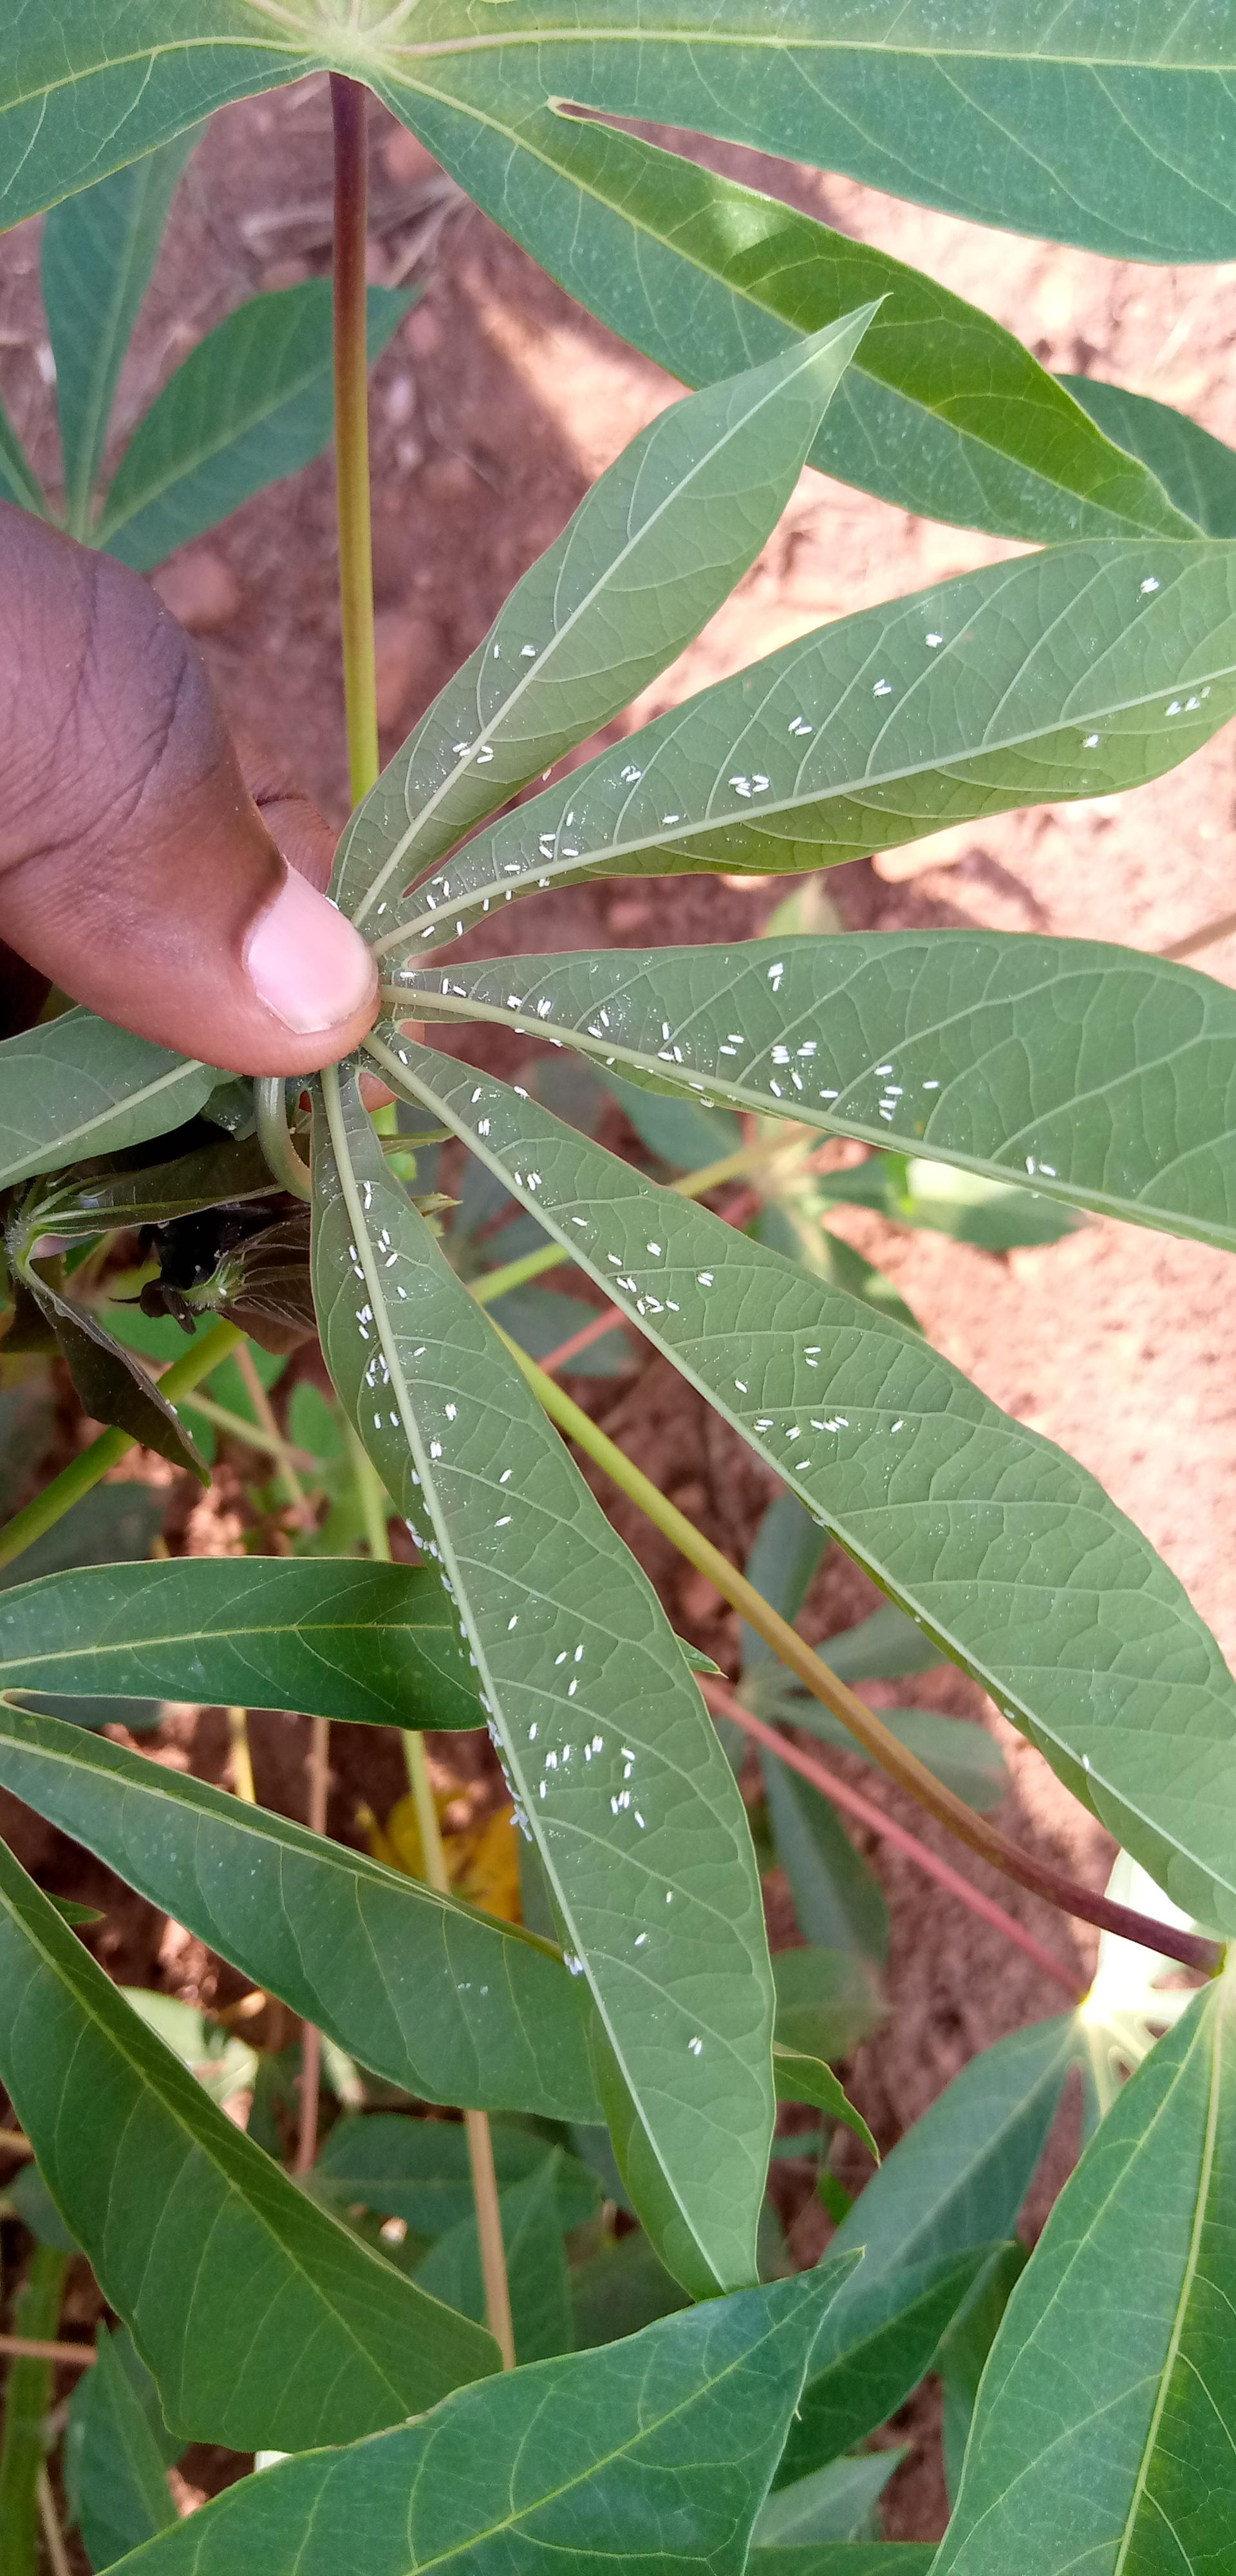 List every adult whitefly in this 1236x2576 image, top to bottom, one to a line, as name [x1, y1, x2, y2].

whitefly [1139, 576, 1157, 589]
whitefly [1139, 580, 1161, 596]
whitefly [924, 632, 944, 643]
whitefly [924, 639, 939, 649]
whitefly [492, 641, 501, 660]
whitefly [520, 648, 537, 659]
whitefly [872, 677, 886, 691]
whitefly [872, 685, 893, 698]
whitefly [1184, 696, 1196, 714]
whitefly [1164, 700, 1179, 717]
whitefly [787, 715, 803, 734]
whitefly [794, 725, 814, 738]
whitefly [1082, 733, 1100, 750]
whitefly [450, 741, 469, 755]
whitefly [479, 744, 495, 754]
whitefly [458, 746, 472, 759]
whitefly [476, 753, 494, 766]
whitefly [620, 764, 632, 779]
whitefly [541, 768, 553, 782]
whitefly [625, 770, 642, 784]
whitefly [751, 774, 772, 784]
whitefly [726, 775, 747, 784]
whitefly [737, 782, 751, 791]
whitefly [751, 782, 770, 795]
whitefly [735, 787, 752, 799]
whitefly [563, 810, 576, 830]
whitefly [659, 812, 680, 826]
whitefly [538, 832, 557, 843]
whitefly [538, 843, 556, 862]
whitefly [561, 844, 581, 859]
whitefly [501, 862, 523, 875]
whitefly [431, 875, 445, 886]
whitefly [538, 875, 545, 888]
whitefly [442, 879, 451, 897]
whitefly [504, 887, 513, 902]
whitefly [425, 893, 440, 911]
whitefly [482, 897, 491, 912]
whitefly [375, 899, 388, 916]
whitefly [454, 919, 464, 938]
whitefly [420, 925, 435, 940]
whitefly [767, 961, 785, 971]
whitefly [766, 967, 784, 978]
whitefly [397, 970, 416, 982]
whitefly [771, 976, 782, 993]
whitefly [440, 977, 450, 996]
whitefly [451, 984, 469, 998]
whitefly [508, 994, 523, 1007]
whitefly [536, 998, 545, 1014]
whitefly [505, 999, 518, 1009]
whitefly [539, 999, 552, 1016]
whitefly [599, 1009, 612, 1028]
whitefly [659, 1019, 672, 1041]
whitefly [585, 1025, 604, 1040]
whitefly [726, 1033, 747, 1044]
whitefly [800, 1039, 819, 1048]
whitefly [717, 1044, 738, 1057]
whitefly [770, 1044, 788, 1052]
whitefly [671, 1045, 684, 1063]
whitefly [397, 1046, 410, 1066]
whitefly [795, 1048, 816, 1057]
whitefly [656, 1050, 675, 1063]
whitefly [769, 1050, 791, 1057]
whitefly [604, 1056, 617, 1065]
whitefly [771, 1056, 793, 1066]
whitefly [871, 1061, 896, 1077]
whitefly [789, 1070, 806, 1092]
whitefly [920, 1078, 942, 1090]
whitefly [769, 1079, 782, 1098]
whitefly [687, 1081, 705, 1092]
whitefly [882, 1083, 906, 1097]
whitefly [512, 1084, 530, 1099]
whitefly [471, 1085, 483, 1104]
whitefly [818, 1086, 839, 1099]
whitefly [697, 1095, 715, 1109]
whitefly [877, 1096, 898, 1110]
whitefly [877, 1108, 895, 1124]
whitefly [483, 1116, 492, 1139]
whitefly [477, 1119, 483, 1135]
whitefly [1024, 1154, 1036, 1177]
whitefly [1036, 1160, 1058, 1177]
whitefly [514, 1170, 523, 1187]
whitefly [532, 1171, 545, 1186]
whitefly [526, 1173, 537, 1193]
whitefly [361, 1180, 374, 1193]
whitefly [362, 1193, 375, 1211]
whitefly [570, 1215, 590, 1228]
whitefly [380, 1227, 393, 1245]
whitefly [376, 1238, 389, 1255]
whitefly [650, 1241, 662, 1252]
whitefly [347, 1243, 359, 1261]
whitefly [645, 1244, 660, 1257]
whitefly [383, 1251, 399, 1269]
whitefly [606, 1253, 624, 1267]
whitefly [352, 1264, 368, 1280]
whitefly [698, 1271, 716, 1282]
whitefly [696, 1274, 713, 1287]
whitefly [626, 1275, 639, 1294]
whitefly [615, 1276, 628, 1292]
whitefly [395, 1285, 411, 1300]
whitefly [643, 1293, 661, 1306]
whitefly [635, 1298, 646, 1316]
whitefly [665, 1298, 683, 1313]
whitefly [364, 1303, 375, 1320]
whitefly [649, 1305, 665, 1314]
whitefly [360, 1306, 368, 1319]
whitefly [353, 1310, 368, 1325]
whitefly [357, 1325, 373, 1340]
whitefly [411, 1345, 429, 1358]
whitefly [801, 1345, 823, 1356]
whitefly [378, 1352, 390, 1368]
whitefly [369, 1357, 378, 1374]
whitefly [805, 1358, 818, 1369]
whitefly [381, 1368, 391, 1385]
whitefly [365, 1370, 377, 1388]
whitefly [733, 1378, 750, 1396]
whitefly [450, 1401, 458, 1417]
whitefly [444, 1402, 454, 1421]
whitefly [388, 1410, 400, 1428]
whitefly [372, 1412, 384, 1430]
whitefly [833, 1414, 849, 1428]
whitefly [756, 1417, 775, 1427]
whitefly [889, 1417, 907, 1434]
whitefly [809, 1417, 824, 1432]
whitefly [829, 1418, 841, 1429]
whitefly [823, 1422, 836, 1434]
whitefly [752, 1423, 767, 1433]
whitefly [784, 1425, 800, 1437]
whitefly [789, 1429, 801, 1443]
whitefly [429, 1438, 436, 1460]
whitefly [435, 1441, 444, 1458]
whitefly [792, 1457, 813, 1470]
whitefly [410, 1465, 422, 1485]
whitefly [499, 1467, 514, 1485]
whitefly [494, 1513, 513, 1529]
whitefly [404, 1519, 418, 1533]
whitefly [411, 1533, 423, 1549]
whitefly [423, 1539, 429, 1553]
whitefly [428, 1540, 438, 1558]
whitefly [440, 1572, 454, 1586]
whitefly [507, 1613, 520, 1633]
whitefly [459, 1620, 467, 1639]
whitefly [572, 1641, 586, 1663]
whitefly [553, 1649, 568, 1668]
whitefly [468, 1650, 478, 1669]
whitefly [564, 1676, 582, 1698]
whitefly [483, 1700, 494, 1714]
whitefly [487, 1718, 498, 1733]
whitefly [527, 1721, 539, 1741]
whitefly [492, 1734, 504, 1748]
whitefly [591, 1734, 599, 1754]
whitefly [596, 1736, 604, 1754]
whitefly [562, 1741, 571, 1763]
whitefly [583, 1744, 593, 1762]
whitefly [619, 1744, 637, 1760]
whitefly [550, 1749, 560, 1770]
whitefly [544, 1751, 551, 1770]
whitefly [1080, 1751, 1092, 1771]
whitefly [623, 1761, 633, 1782]
whitefly [500, 1764, 513, 1777]
whitefly [537, 1778, 548, 1801]
whitefly [624, 1789, 630, 1810]
whitefly [617, 1790, 624, 1806]
whitefly [510, 1792, 525, 1803]
whitefly [609, 1794, 620, 1816]
whitefly [633, 1808, 648, 1830]
whitefly [508, 1812, 521, 1826]
whitefly [523, 1827, 537, 1844]
whitefly [664, 1888, 677, 1906]
whitefly [633, 1932, 648, 1946]
whitefly [574, 1956, 585, 1971]
whitefly [568, 1964, 577, 1976]
whitefly [687, 2034, 699, 2049]
whitefly [693, 2038, 703, 2056]